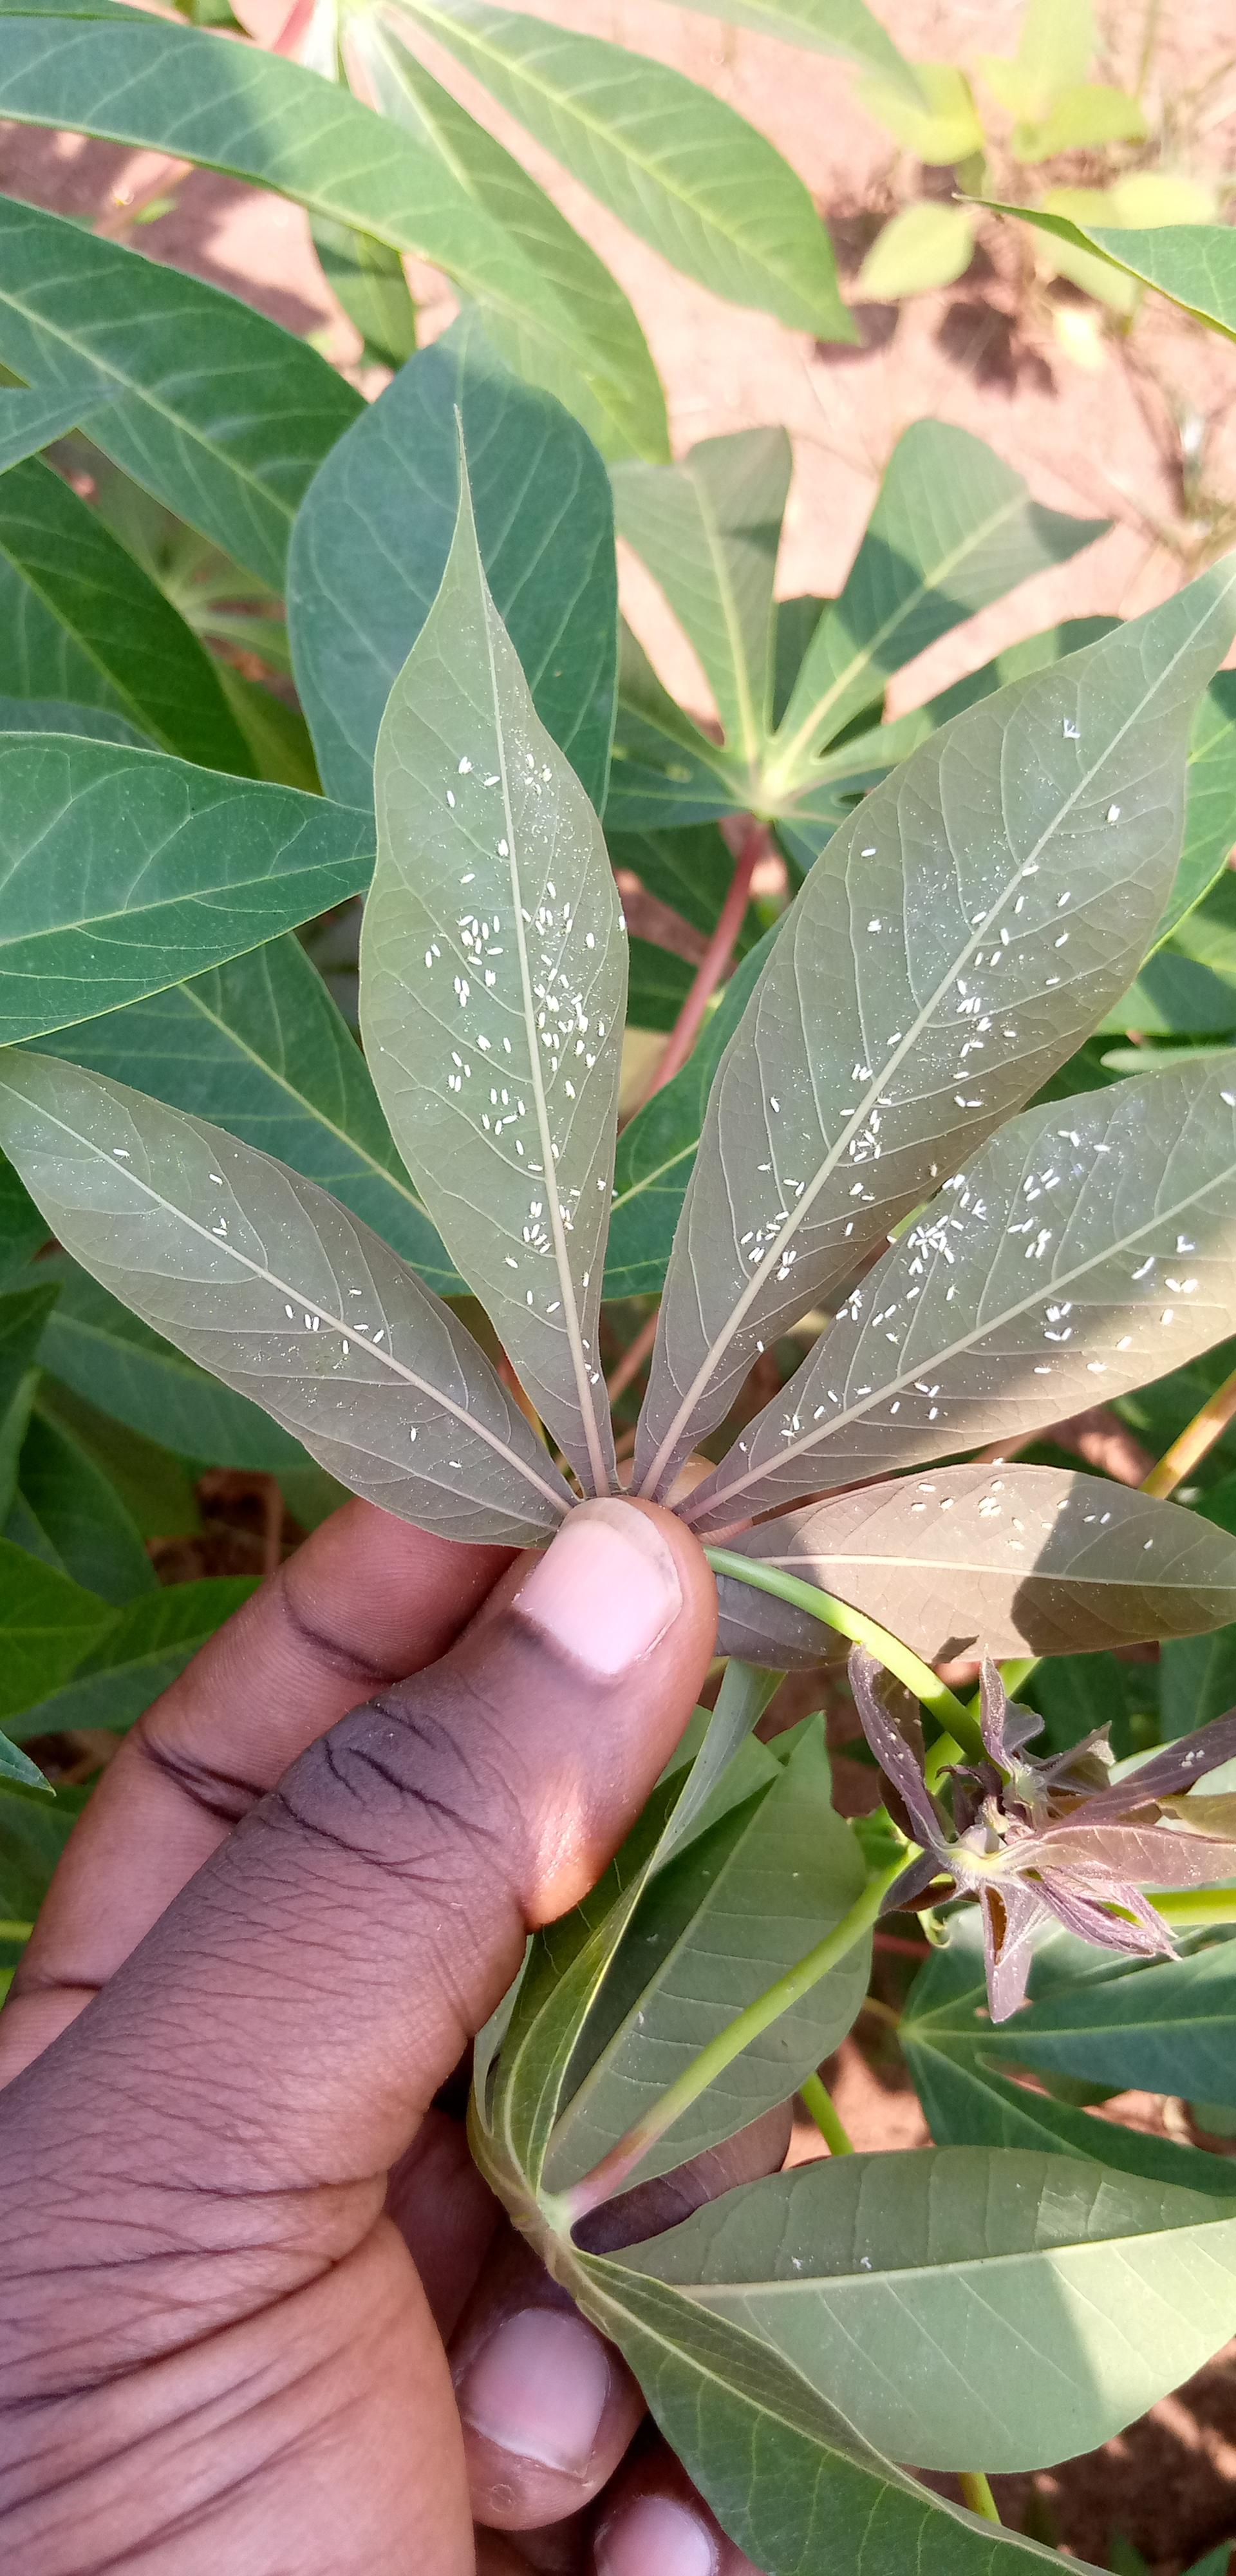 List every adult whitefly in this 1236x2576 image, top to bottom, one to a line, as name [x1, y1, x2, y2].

whitefly [1058, 714, 1085, 743]
whitefly [521, 750, 536, 770]
whitefly [457, 753, 474, 778]
whitefly [541, 765, 555, 786]
whitefly [482, 772, 503, 789]
whitefly [521, 774, 536, 786]
whitefly [532, 782, 545, 797]
whitefly [444, 787, 458, 812]
whitefly [1103, 800, 1123, 826]
whitefly [500, 837, 511, 858]
whitefly [494, 840, 503, 860]
whitefly [859, 845, 879, 862]
whitefly [1020, 858, 1040, 881]
whitefly [457, 871, 476, 884]
whitefly [544, 878, 559, 900]
whitefly [1054, 885, 1071, 913]
whitefly [1012, 889, 1029, 921]
whitefly [561, 901, 571, 921]
whitefly [517, 904, 533, 924]
whitefly [968, 906, 988, 927]
whitefly [545, 907, 557, 927]
whitefly [617, 909, 628, 936]
whitefly [455, 912, 474, 926]
whitefly [491, 913, 501, 934]
whitefly [469, 915, 481, 937]
whitefly [565, 916, 576, 938]
whitefly [866, 918, 883, 925]
whitefly [481, 919, 490, 940]
whitefly [534, 919, 545, 939]
whitefly [866, 925, 883, 934]
whitefly [999, 926, 1012, 946]
whitefly [460, 929, 475, 946]
whitefly [585, 930, 599, 952]
whitefly [1052, 931, 1073, 953]
whitefly [474, 937, 484, 956]
whitefly [428, 940, 441, 959]
whitefly [484, 945, 505, 958]
whitefly [987, 945, 1004, 971]
whitefly [424, 946, 433, 971]
whitefly [972, 949, 986, 971]
whitefly [538, 950, 556, 967]
whitefly [466, 951, 485, 967]
whitefly [484, 963, 491, 987]
whitefly [547, 965, 561, 982]
whitefly [490, 969, 499, 986]
whitefly [559, 971, 575, 990]
whitefly [1041, 971, 1062, 989]
whitefly [453, 972, 461, 996]
whitefly [462, 976, 471, 995]
whitefly [955, 978, 972, 997]
whitefly [529, 980, 548, 999]
whitefly [458, 990, 467, 1008]
whitefly [572, 991, 586, 1007]
whitefly [542, 993, 556, 1009]
whitefly [552, 995, 561, 1012]
whitefly [973, 996, 982, 1014]
whitefly [966, 996, 975, 1016]
whitefly [956, 997, 965, 1014]
whitefly [574, 999, 585, 1016]
whitefly [536, 1009, 550, 1027]
whitefly [582, 1014, 592, 1033]
whitefly [973, 1014, 993, 1034]
whitefly [578, 1015, 583, 1034]
whitefly [566, 1016, 575, 1036]
whitefly [557, 1018, 566, 1036]
whitefly [595, 1019, 607, 1040]
whitefly [1002, 1027, 1018, 1042]
whitefly [538, 1030, 553, 1048]
whitefly [883, 1030, 904, 1050]
whitefly [475, 1031, 494, 1053]
whitefly [551, 1032, 561, 1052]
whitefly [572, 1035, 590, 1058]
whitefly [501, 1036, 513, 1056]
whitefly [967, 1039, 984, 1053]
whitefly [958, 1041, 969, 1059]
whitefly [449, 1048, 463, 1067]
whitefly [583, 1050, 597, 1072]
whitefly [548, 1053, 561, 1074]
whitefly [848, 1063, 863, 1085]
whitefly [462, 1063, 475, 1079]
whitefly [859, 1065, 868, 1080]
whitefly [861, 1068, 876, 1083]
whitefly [950, 1069, 973, 1082]
whitefly [447, 1072, 455, 1090]
whitefly [453, 1074, 465, 1094]
whitefly [563, 1077, 580, 1103]
whitefly [487, 1084, 501, 1106]
whitefly [499, 1086, 510, 1106]
whitefly [1217, 1089, 1236, 1108]
whitefly [951, 1092, 966, 1110]
whitefly [768, 1093, 782, 1115]
whitefly [876, 1094, 894, 1109]
whitefly [516, 1098, 528, 1117]
whitefly [966, 1099, 984, 1112]
whitefly [836, 1106, 857, 1118]
whitefly [867, 1108, 879, 1124]
whitefly [480, 1113, 493, 1130]
whitefly [502, 1113, 520, 1128]
whitefly [492, 1116, 503, 1138]
whitefly [872, 1119, 881, 1135]
whitefly [861, 1126, 879, 1143]
whitefly [1054, 1127, 1070, 1141]
whitefly [1070, 1130, 1081, 1147]
whitefly [512, 1137, 528, 1158]
whitefly [856, 1137, 870, 1150]
whitefly [847, 1138, 857, 1157]
whitefly [548, 1139, 562, 1161]
whitefly [1090, 1140, 1112, 1155]
whitefly [872, 1144, 885, 1160]
whitefly [111, 1147, 134, 1159]
whitefly [927, 1158, 941, 1180]
whitefly [524, 1160, 547, 1176]
whitefly [754, 1160, 776, 1173]
whitefly [1040, 1167, 1054, 1184]
whitefly [1021, 1170, 1033, 1191]
whitefly [206, 1171, 227, 1188]
whitefly [954, 1171, 966, 1191]
whitefly [594, 1173, 608, 1195]
whitefly [1044, 1173, 1061, 1193]
whitefly [780, 1175, 799, 1187]
whitefly [939, 1177, 957, 1191]
whitefly [794, 1178, 805, 1200]
whitefly [847, 1181, 866, 1198]
whitefly [564, 1183, 584, 1198]
whitefly [1025, 1186, 1042, 1206]
whitefly [958, 1188, 969, 1209]
whitefly [859, 1192, 881, 1207]
whitefly [971, 1196, 988, 1225]
whitefly [528, 1199, 536, 1219]
whitefly [535, 1200, 546, 1221]
whitefly [557, 1202, 565, 1224]
whitefly [565, 1206, 575, 1220]
whitefly [774, 1207, 793, 1220]
whitefly [933, 1213, 949, 1231]
whitefly [219, 1214, 230, 1231]
whitefly [1020, 1214, 1036, 1238]
whitefly [948, 1216, 967, 1233]
whitefly [1006, 1217, 1021, 1238]
whitefly [842, 1218, 855, 1240]
whitefly [562, 1220, 574, 1234]
whitefly [767, 1220, 781, 1233]
whitefly [530, 1221, 540, 1240]
whitefly [913, 1222, 926, 1236]
whitefly [521, 1223, 530, 1247]
whitefly [923, 1224, 941, 1238]
whitefly [209, 1226, 230, 1238]
whitefly [754, 1226, 763, 1245]
whitefly [904, 1227, 917, 1251]
whitefly [1033, 1227, 1053, 1242]
whitefly [763, 1229, 776, 1242]
whitefly [736, 1230, 754, 1246]
whitefly [532, 1231, 548, 1249]
whitefly [1171, 1232, 1197, 1258]
whitefly [937, 1233, 950, 1251]
whitefly [883, 1235, 901, 1244]
whitefly [915, 1237, 930, 1246]
whitefly [928, 1237, 939, 1249]
whitefly [1023, 1240, 1034, 1265]
whitefly [1036, 1240, 1048, 1261]
whitefly [538, 1240, 554, 1256]
whitefly [919, 1244, 932, 1260]
whitefly [748, 1244, 761, 1259]
whitefly [787, 1245, 798, 1265]
whitefly [754, 1247, 767, 1266]
whitefly [943, 1247, 959, 1267]
whitefly [780, 1249, 789, 1266]
whitefly [1139, 1251, 1160, 1269]
whitefly [501, 1253, 521, 1272]
whitefly [915, 1258, 924, 1274]
whitefly [907, 1259, 917, 1274]
whitefly [1128, 1265, 1148, 1280]
whitefly [776, 1266, 794, 1285]
whitefly [578, 1269, 594, 1291]
whitefly [1179, 1274, 1199, 1294]
whitefly [1164, 1275, 1181, 1298]
whitefly [943, 1282, 963, 1304]
whitefly [847, 1285, 861, 1304]
whitefly [900, 1285, 921, 1302]
whitefly [346, 1285, 364, 1299]
whitefly [523, 1287, 538, 1309]
whitefly [1059, 1296, 1078, 1318]
whitefly [853, 1298, 867, 1310]
whitefly [544, 1300, 565, 1317]
whitefly [883, 1300, 897, 1321]
whitefly [849, 1301, 861, 1323]
whitefly [283, 1302, 295, 1322]
whitefly [1051, 1304, 1062, 1322]
whitefly [1160, 1304, 1179, 1327]
whitefly [1044, 1306, 1053, 1322]
whitefly [831, 1307, 849, 1321]
whitefly [303, 1311, 311, 1332]
whitefly [870, 1311, 886, 1330]
whitefly [311, 1312, 320, 1332]
whitefly [351, 1321, 370, 1333]
whitefly [1059, 1325, 1075, 1342]
whitefly [371, 1328, 388, 1346]
whitefly [1040, 1329, 1062, 1345]
whitefly [883, 1331, 901, 1345]
whitefly [1110, 1332, 1137, 1351]
whitefly [339, 1337, 351, 1357]
whitefly [583, 1338, 592, 1354]
whitefly [754, 1338, 765, 1354]
whitefly [1084, 1358, 1110, 1375]
whitefly [583, 1361, 593, 1374]
whitefly [1029, 1362, 1053, 1379]
whitefly [588, 1370, 602, 1387]
whitefly [910, 1379, 929, 1394]
whitefly [928, 1381, 941, 1400]
whitefly [853, 1381, 876, 1401]
whitefly [825, 1385, 842, 1408]
whitefly [887, 1398, 905, 1418]
whitefly [811, 1403, 829, 1422]
whitefly [927, 1403, 944, 1426]
whitefly [791, 1409, 807, 1434]
whitefly [406, 1425, 424, 1444]
whitefly [779, 1427, 798, 1444]
whitefly [735, 1438, 752, 1460]
whitefly [988, 1455, 1005, 1467]
whitefly [446, 1457, 464, 1472]
whitefly [989, 1476, 1004, 1494]
whitefly [913, 1481, 940, 1493]
whitefly [938, 1495, 954, 1511]
whitefly [975, 1495, 1000, 1508]
whitefly [906, 1497, 928, 1516]
whitefly [1054, 1498, 1072, 1511]
whitefly [978, 1506, 990, 1521]
whitefly [989, 1506, 1006, 1517]
whitefly [1099, 1508, 1116, 1529]
whitefly [1080, 1512, 1096, 1526]
whitefly [1011, 1515, 1028, 1532]
whitefly [1039, 1519, 1055, 1532]
whitefly [1141, 1536, 1157, 1553]
whitefly [1006, 1538, 1027, 1555]